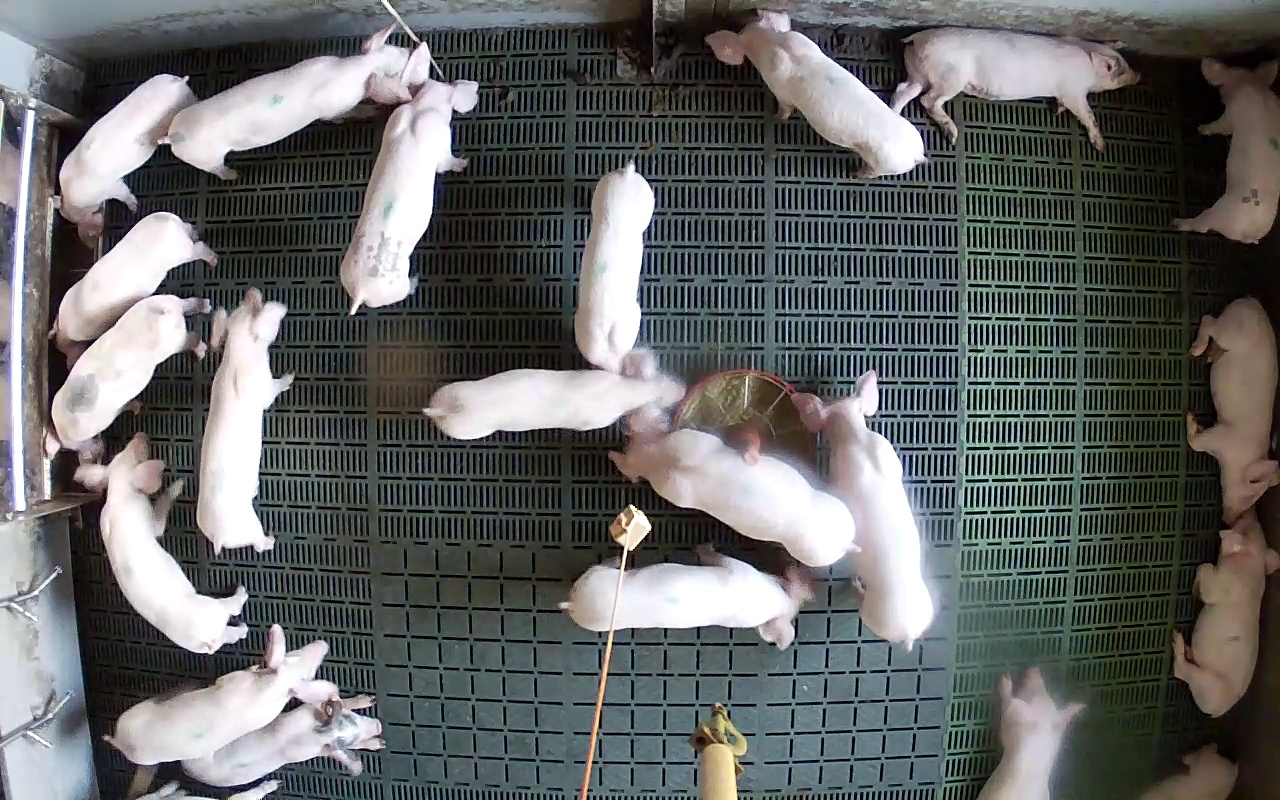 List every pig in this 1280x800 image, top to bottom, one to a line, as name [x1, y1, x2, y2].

pig [704, 9, 929, 181]
pig [160, 23, 415, 182]
pig [892, 27, 1146, 152]
pig [341, 40, 482, 318]
pig [1175, 56, 1279, 249]
pig [51, 74, 200, 250]
pig [572, 163, 655, 374]
pig [49, 211, 219, 372]
pig [194, 286, 295, 558]
pig [40, 292, 212, 466]
pig [1183, 295, 1276, 527]
pig [421, 349, 687, 439]
pig [790, 368, 937, 655]
pig [606, 410, 865, 567]
pig [75, 433, 252, 657]
pig [1169, 508, 1277, 721]
pig [558, 544, 813, 650]
pig [98, 625, 340, 763]
pig [975, 666, 1090, 799]
pig [176, 691, 389, 788]
pig [1142, 741, 1244, 799]
pig [133, 779, 283, 799]